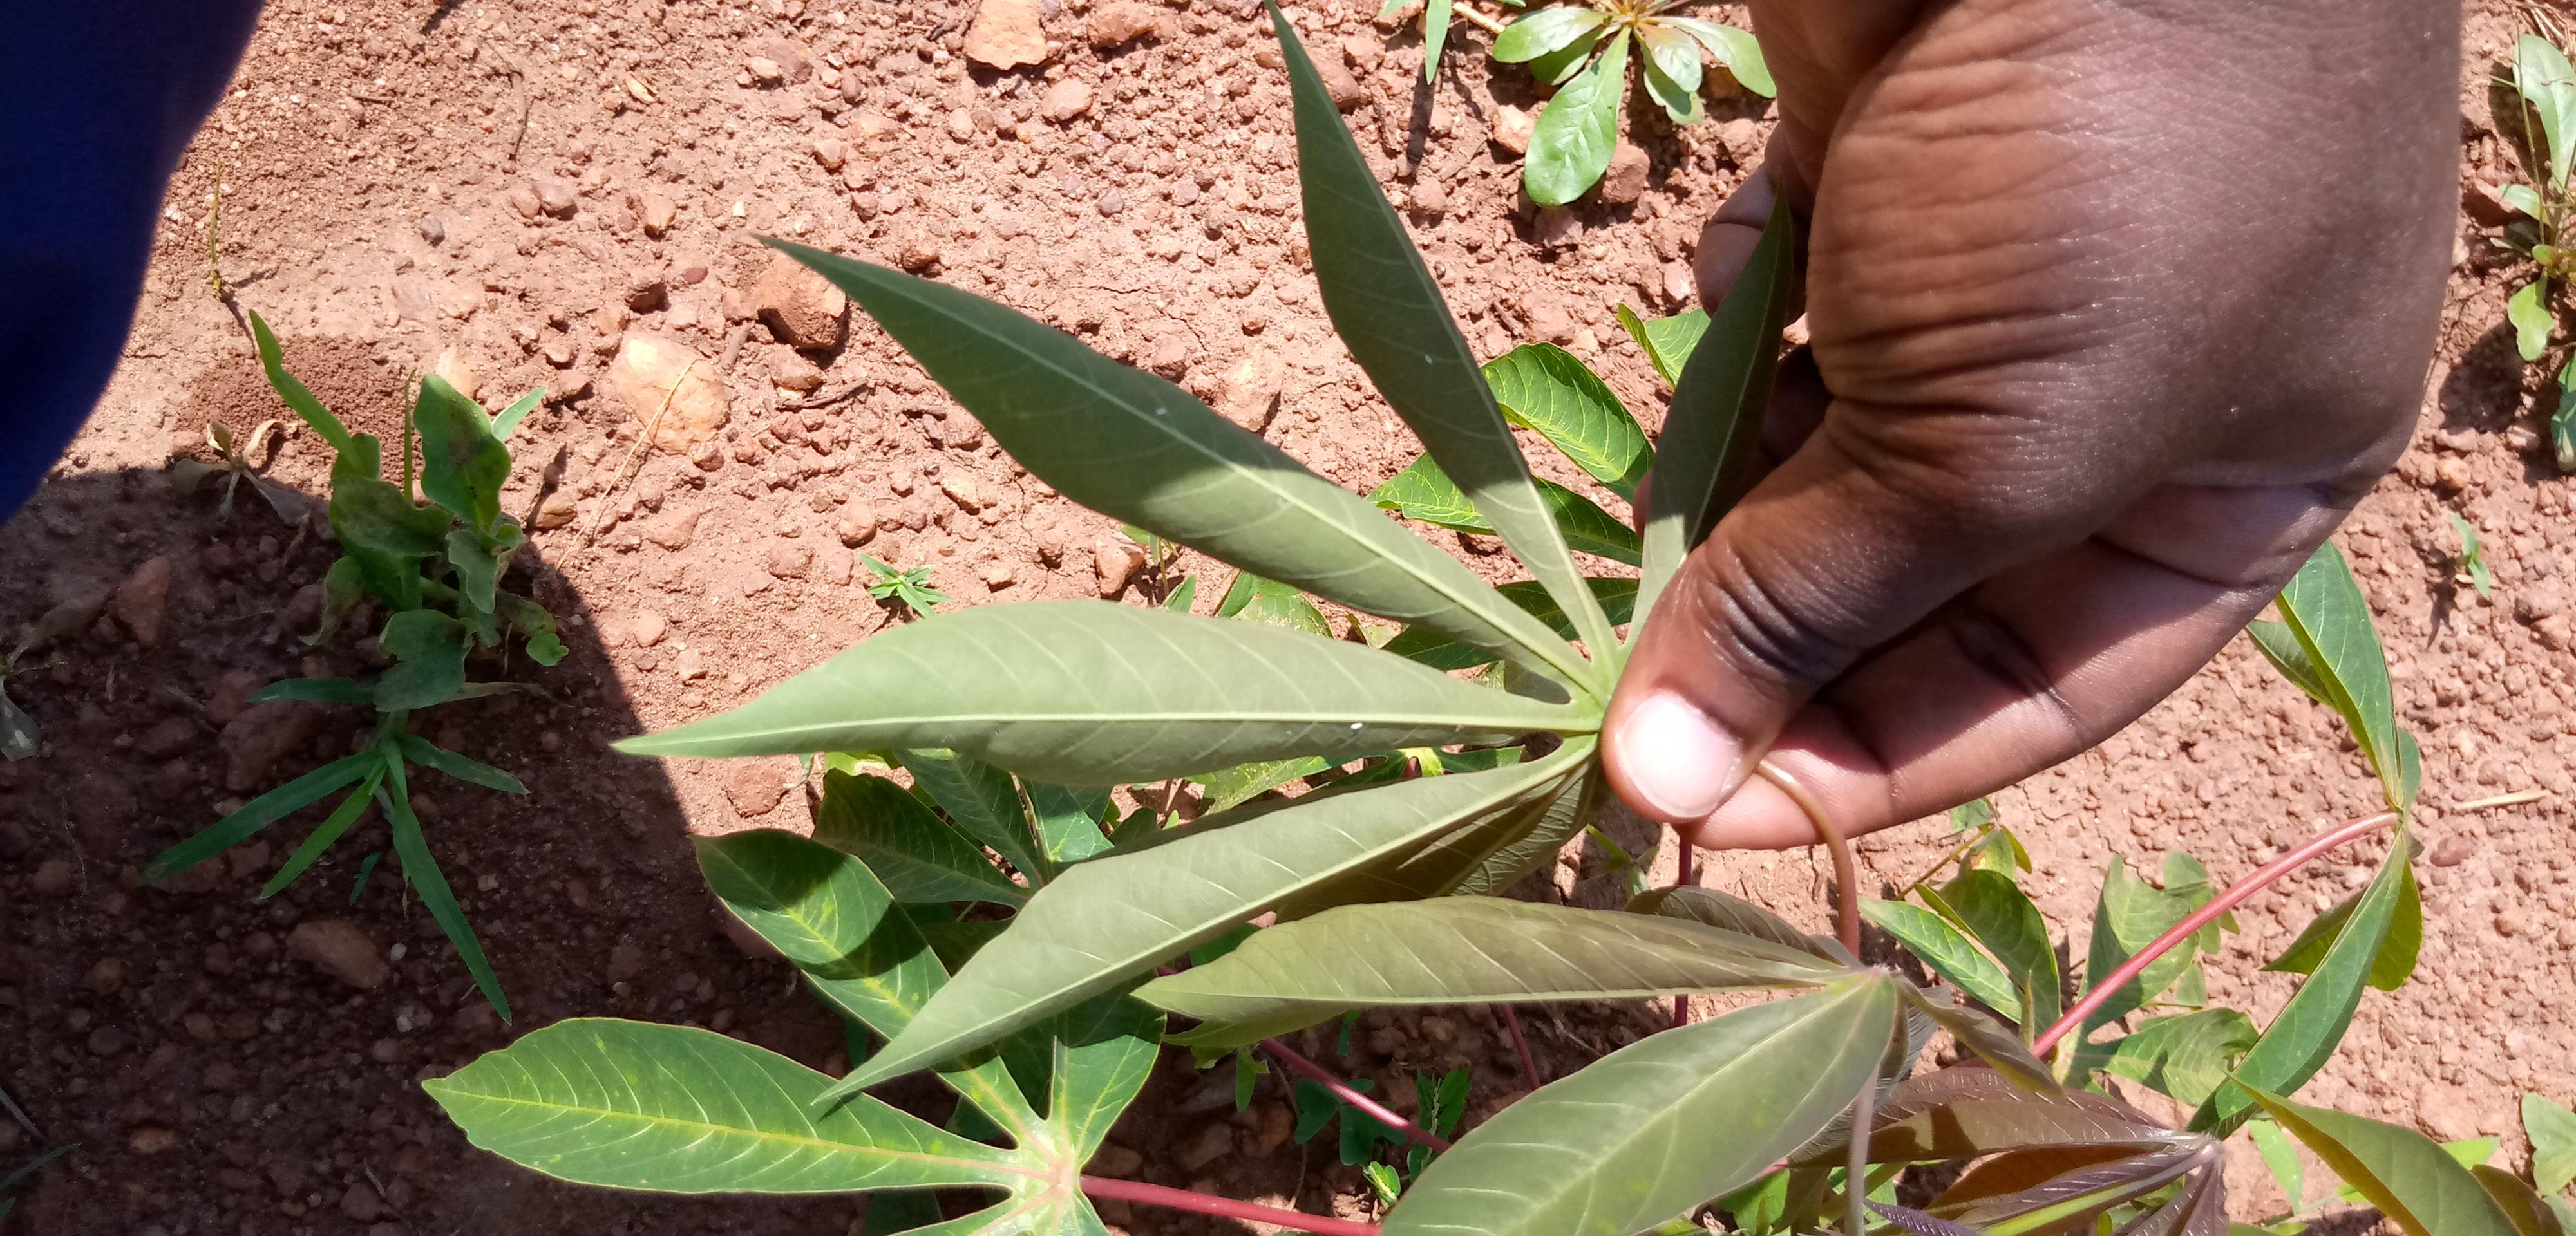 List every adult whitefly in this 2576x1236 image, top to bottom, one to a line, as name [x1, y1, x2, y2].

whitefly [1420, 348, 1438, 373]
whitefly [1146, 398, 1171, 424]
whitefly [1342, 714, 1368, 736]